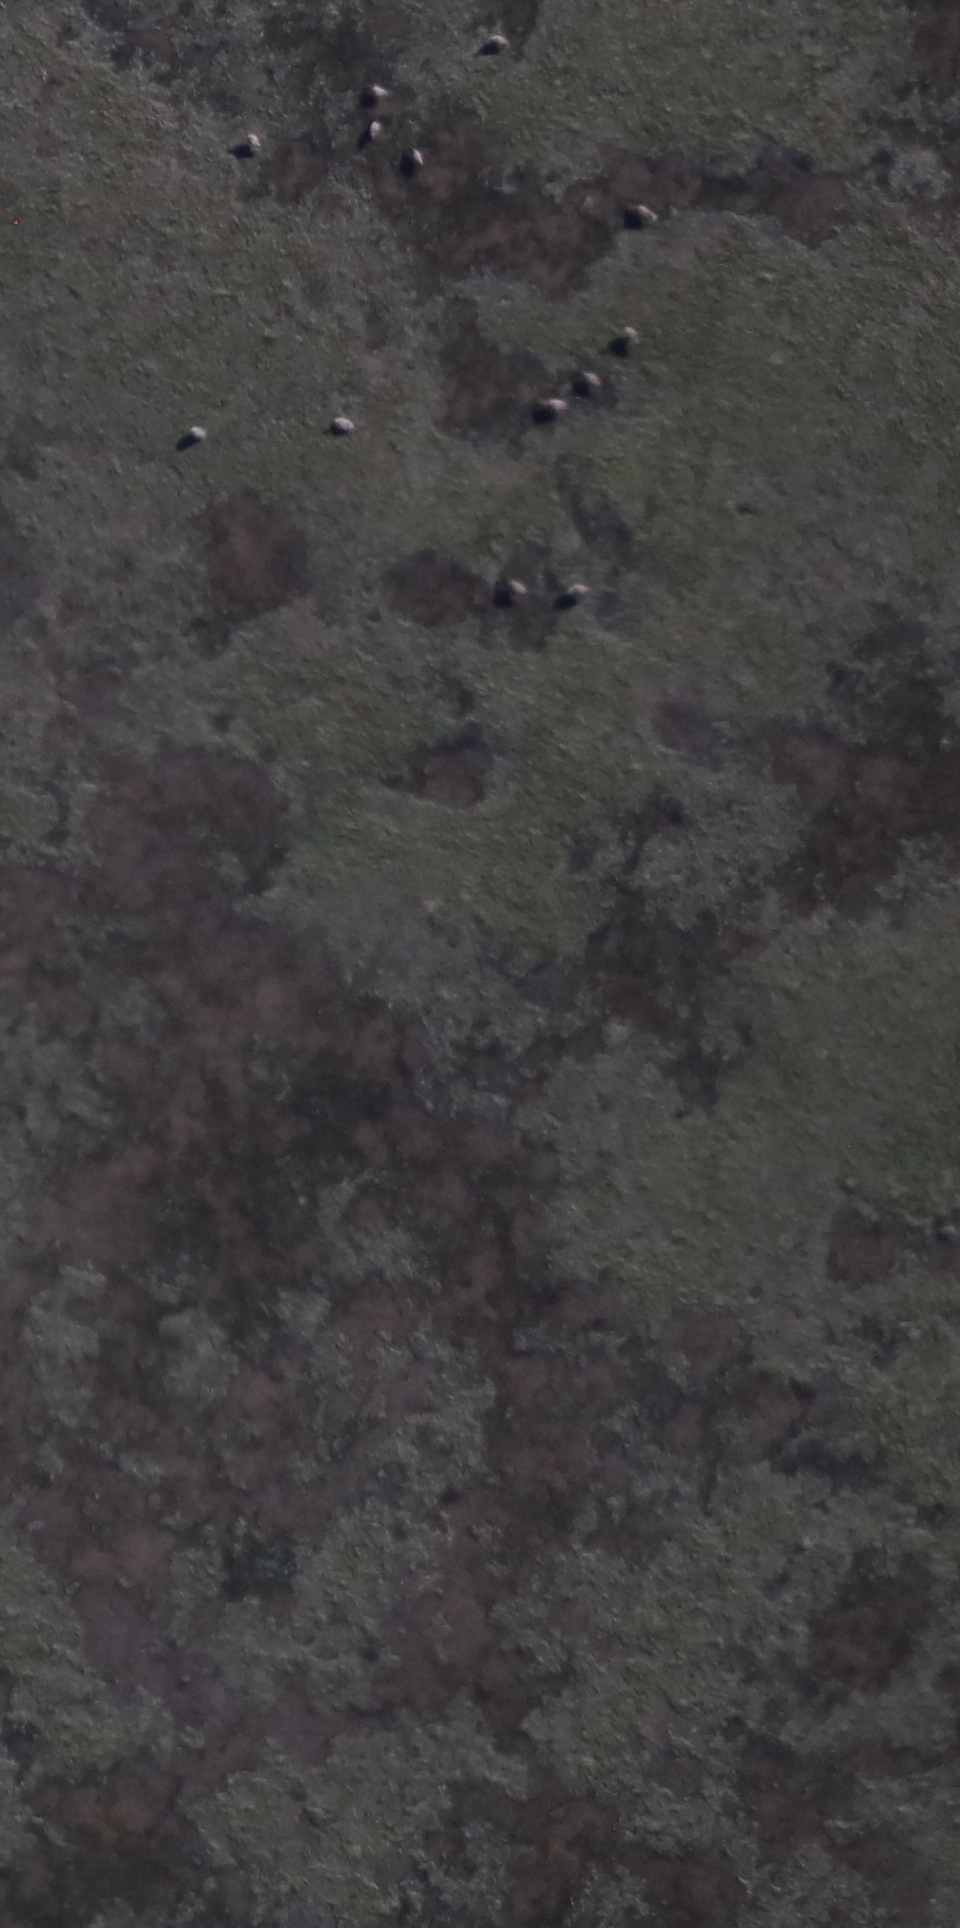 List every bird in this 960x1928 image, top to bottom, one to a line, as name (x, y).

Canada goose (499, 40)
Canada goose (377, 90)
Canada goose (372, 130)
Canada goose (252, 144)
Canada goose (416, 151)
Canada goose (646, 214)
Canada goose (628, 330)
Canada goose (589, 380)
Canada goose (555, 405)
Canada goose (340, 422)
Canada goose (198, 426)
Canada goose (519, 585)
Canada goose (586, 591)